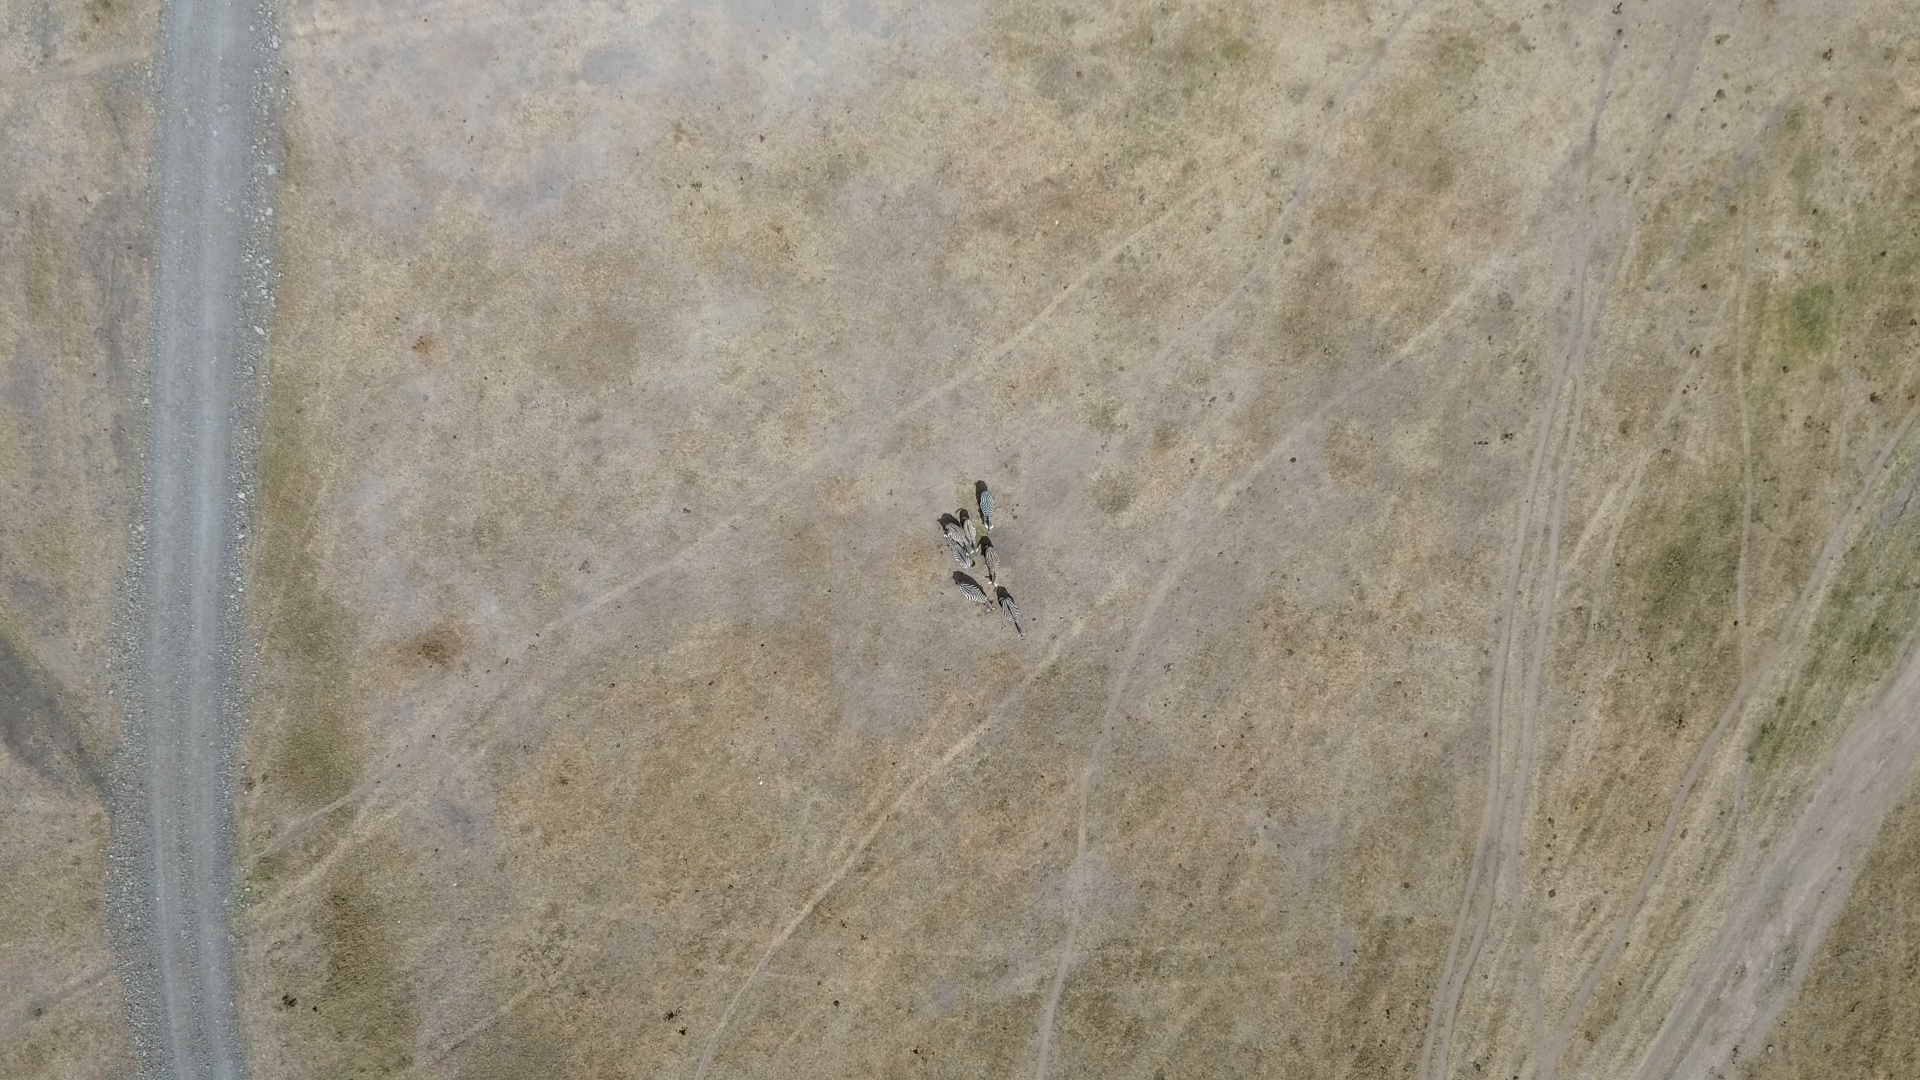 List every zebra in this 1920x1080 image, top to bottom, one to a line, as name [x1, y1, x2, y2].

zebra [979, 491, 997, 530]
zebra [964, 519, 978, 552]
zebra [945, 523, 974, 554]
zebra [944, 531, 971, 569]
zebra [985, 547, 1003, 589]
zebra [957, 582, 996, 614]
zebra [1002, 598, 1026, 639]